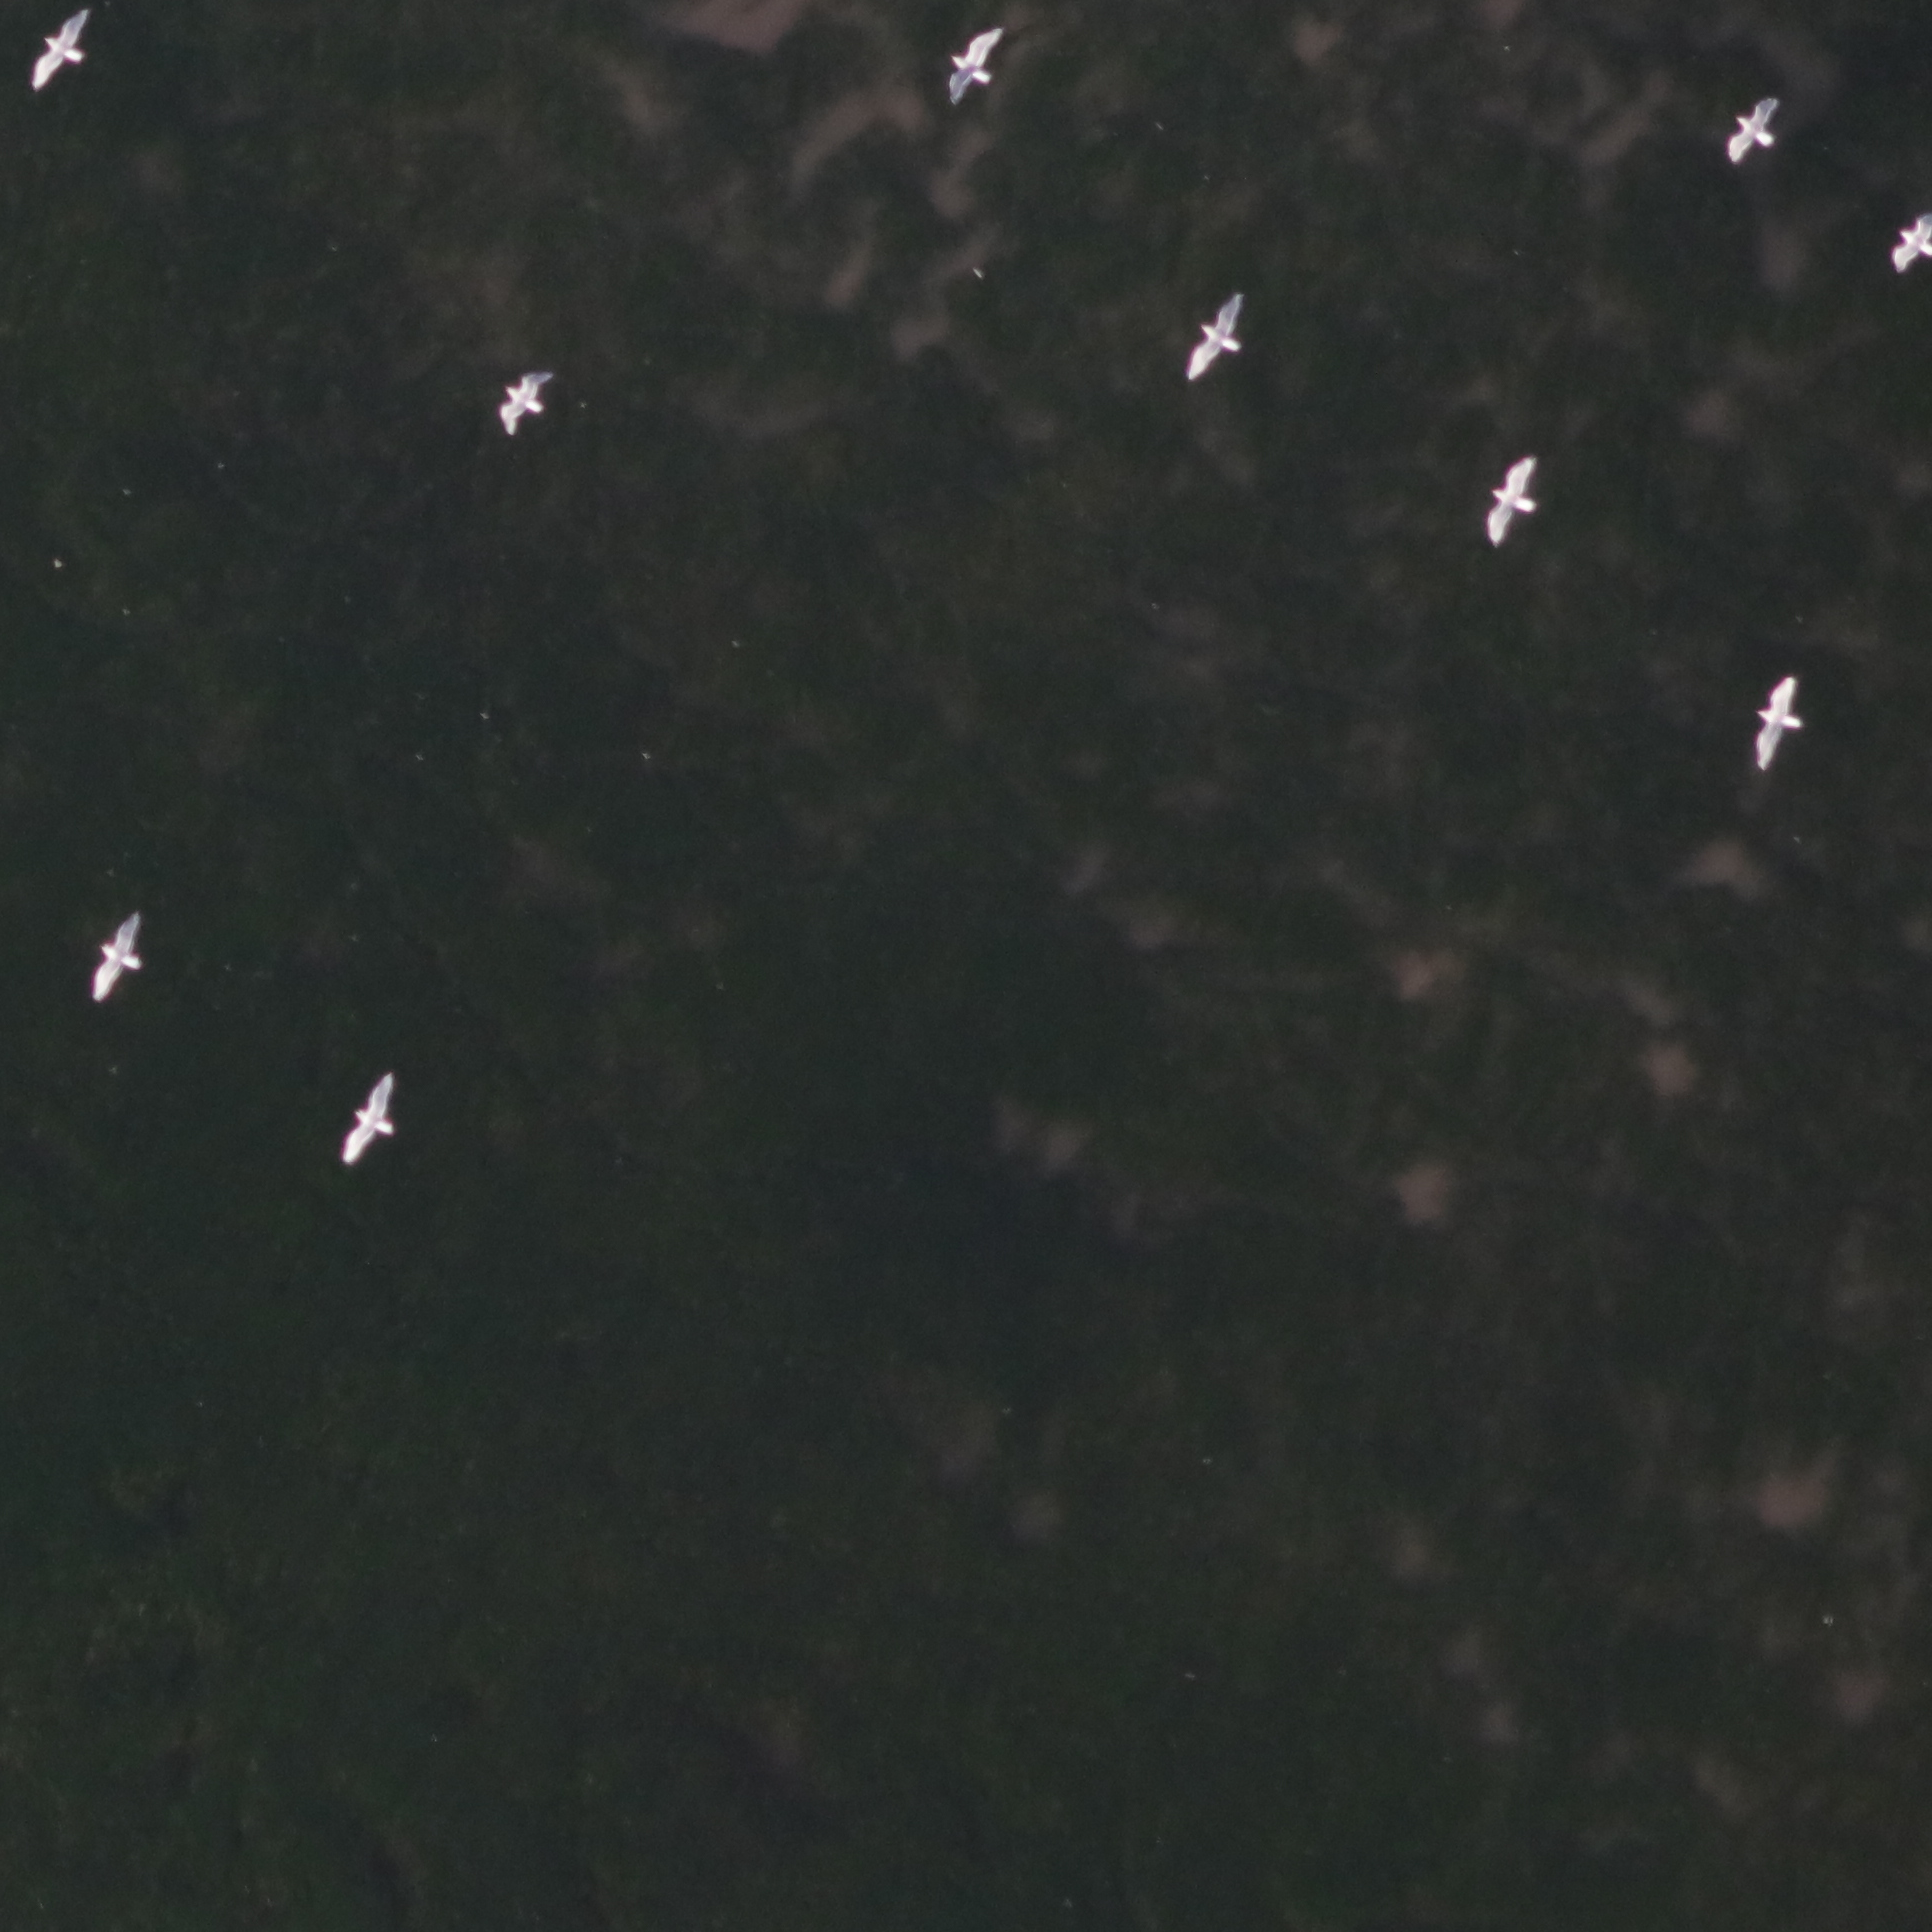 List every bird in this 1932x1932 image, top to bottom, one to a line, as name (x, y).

gull (59, 49)
gull (976, 61)
gull (1752, 129)
gull (1916, 238)
gull (1217, 335)
gull (523, 400)
gull (1512, 498)
gull (1780, 717)
gull (115, 958)
gull (370, 1119)